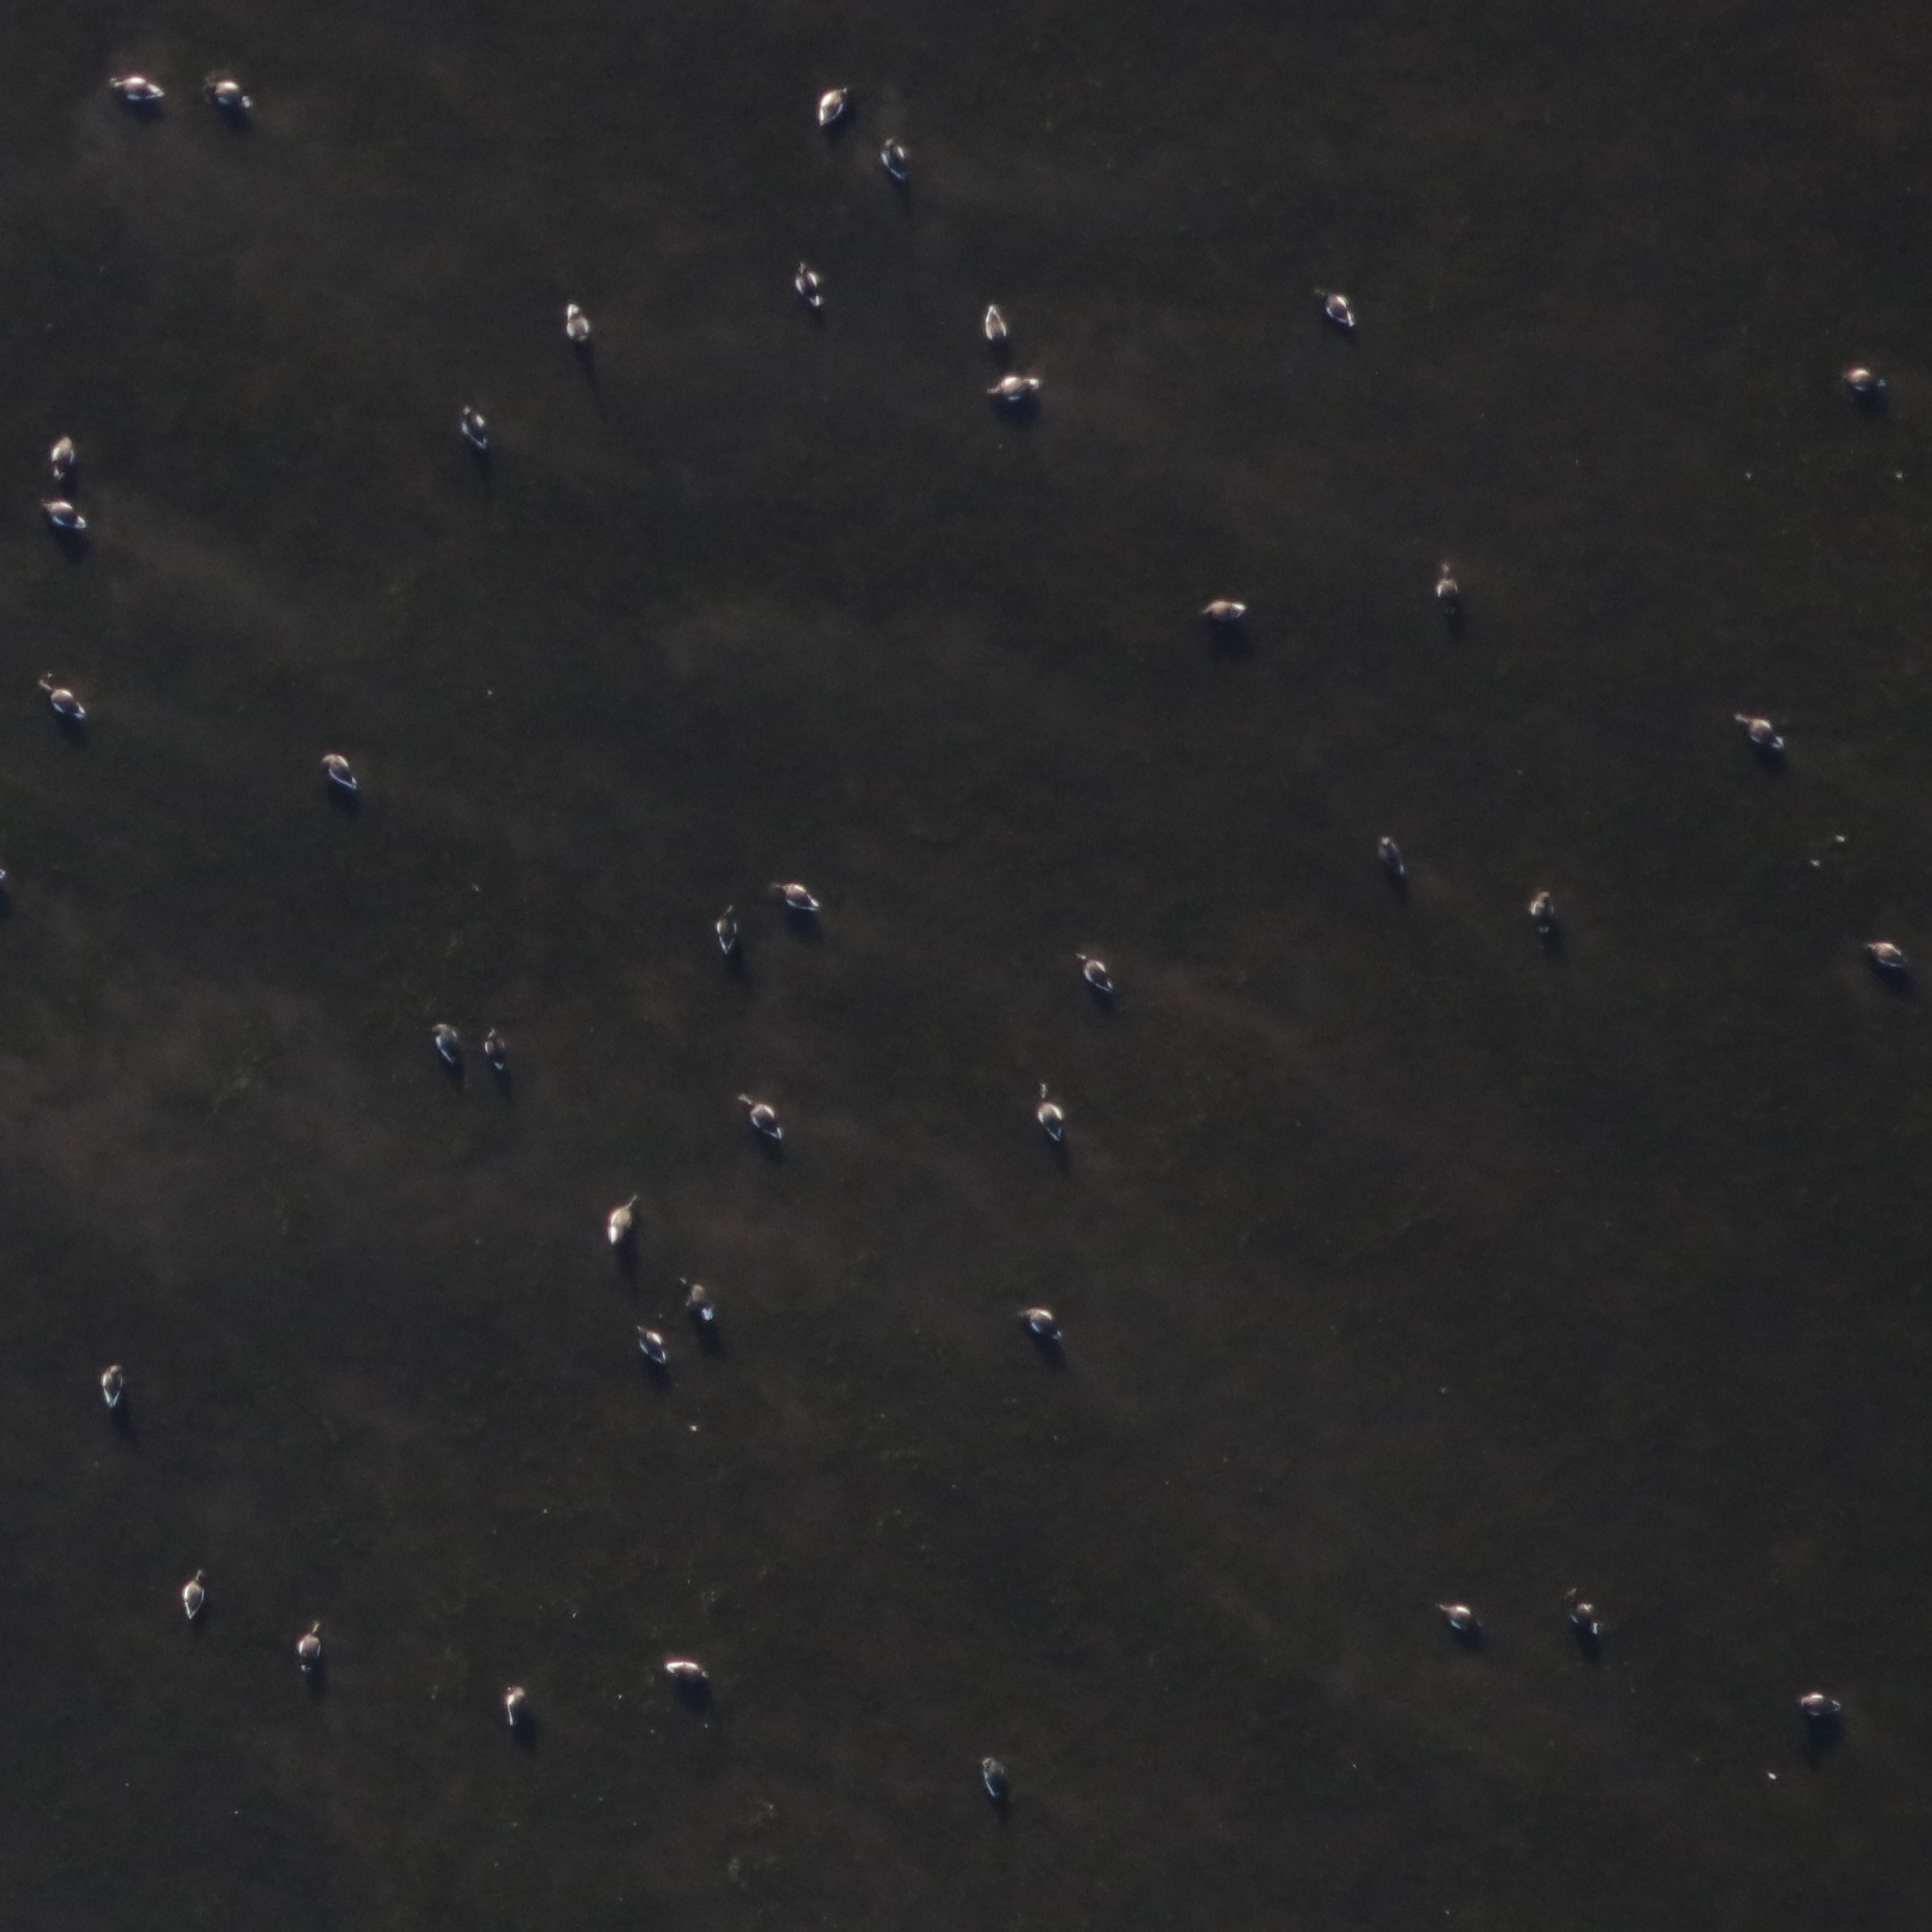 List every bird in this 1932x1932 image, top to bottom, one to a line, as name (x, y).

brant (136, 90)
brant (226, 93)
brant (832, 107)
brant (894, 160)
brant (807, 284)
brant (1338, 308)
brant (997, 325)
brant (579, 327)
brant (1862, 382)
brant (1013, 388)
brant (474, 428)
brant (62, 456)
brant (62, 514)
brant (1447, 586)
brant (1224, 613)
brant (63, 701)
brant (1758, 731)
brant (340, 770)
brant (1393, 863)
brant (798, 898)
brant (1544, 911)
brant (727, 929)
brant (1886, 954)
brant (1096, 973)
brant (448, 1041)
brant (497, 1050)
brant (1051, 1116)
brant (763, 1117)
brant (621, 1222)
brant (698, 1300)
brant (1040, 1326)
brant (652, 1345)
brant (113, 1385)
brant (195, 1596)
brant (1585, 1616)
brant (1459, 1617)
brant (310, 1649)
brant (689, 1672)
brant (514, 1705)
brant (1817, 1705)
brant (995, 1779)